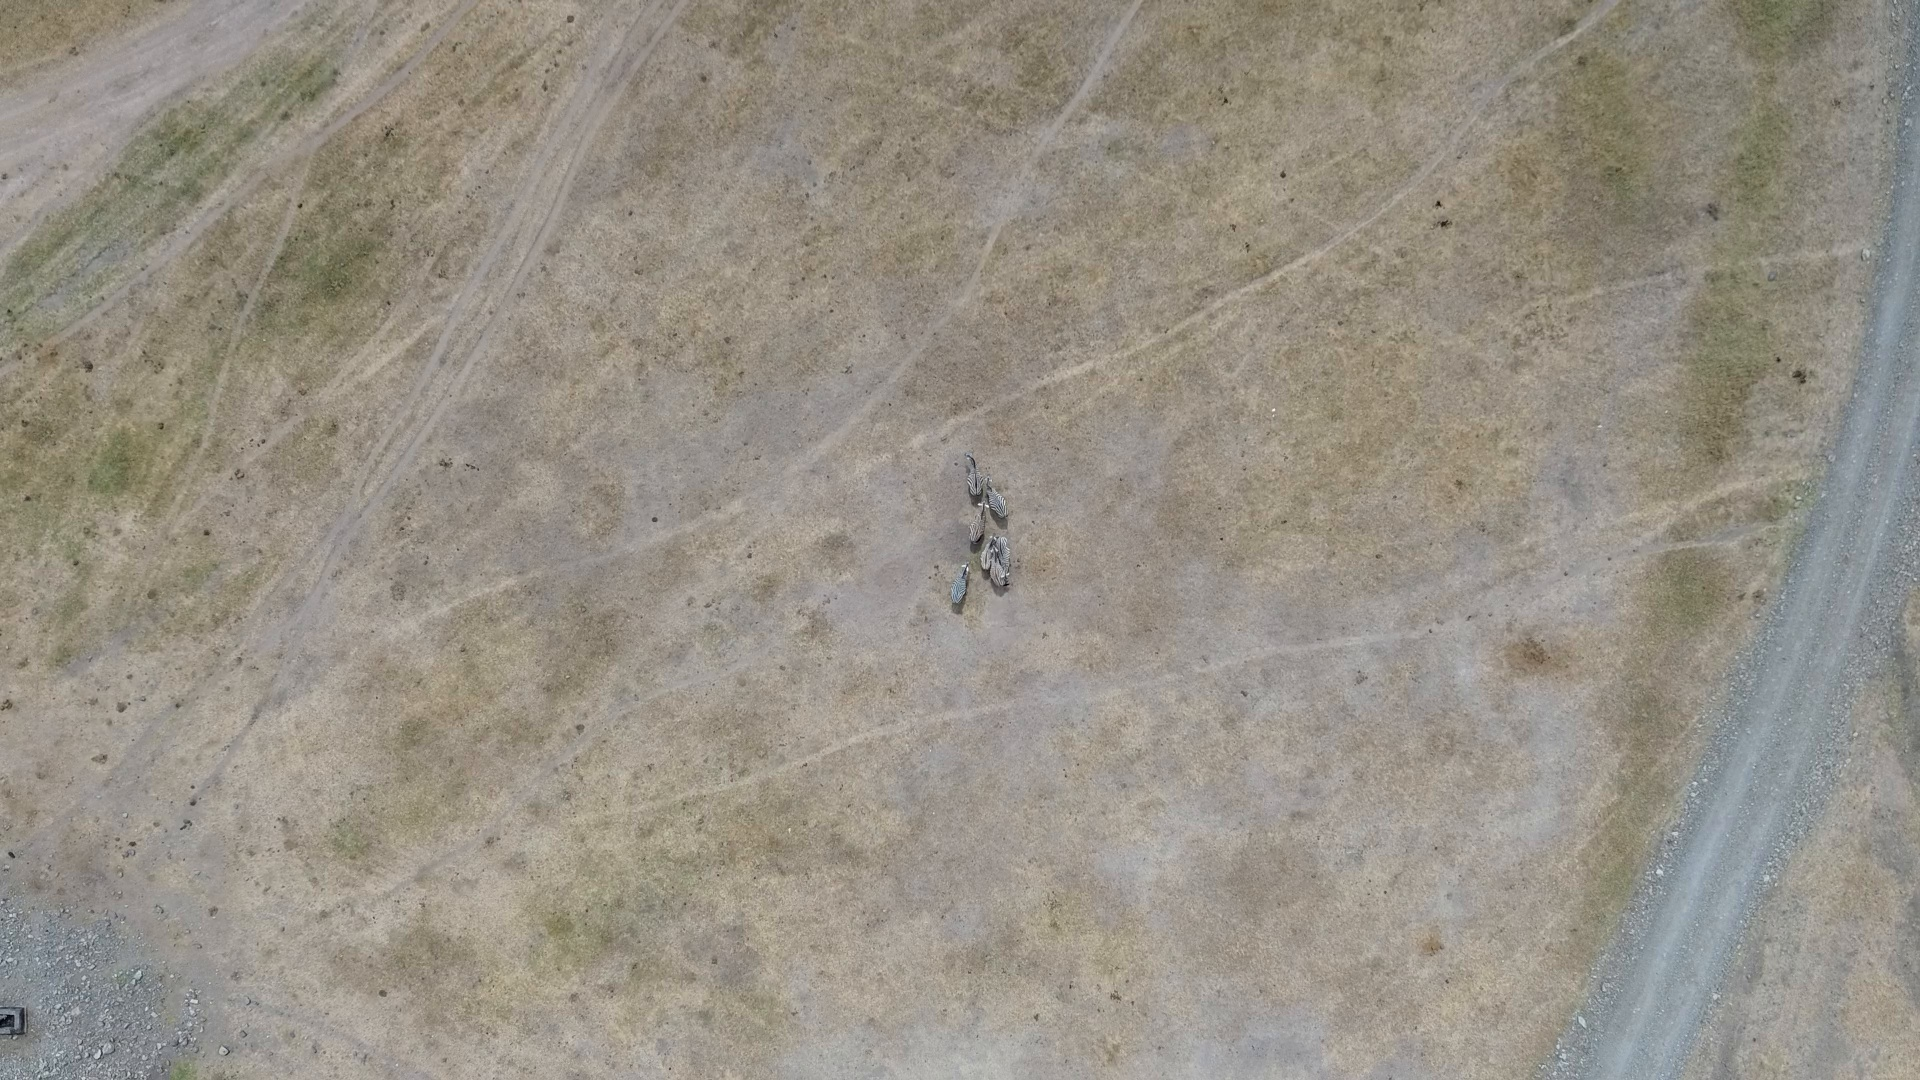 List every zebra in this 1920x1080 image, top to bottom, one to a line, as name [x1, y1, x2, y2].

zebra [965, 453, 982, 495]
zebra [985, 476, 1007, 518]
zebra [969, 501, 989, 543]
zebra [980, 536, 996, 569]
zebra [996, 537, 1010, 578]
zebra [991, 545, 1006, 587]
zebra [951, 563, 971, 602]